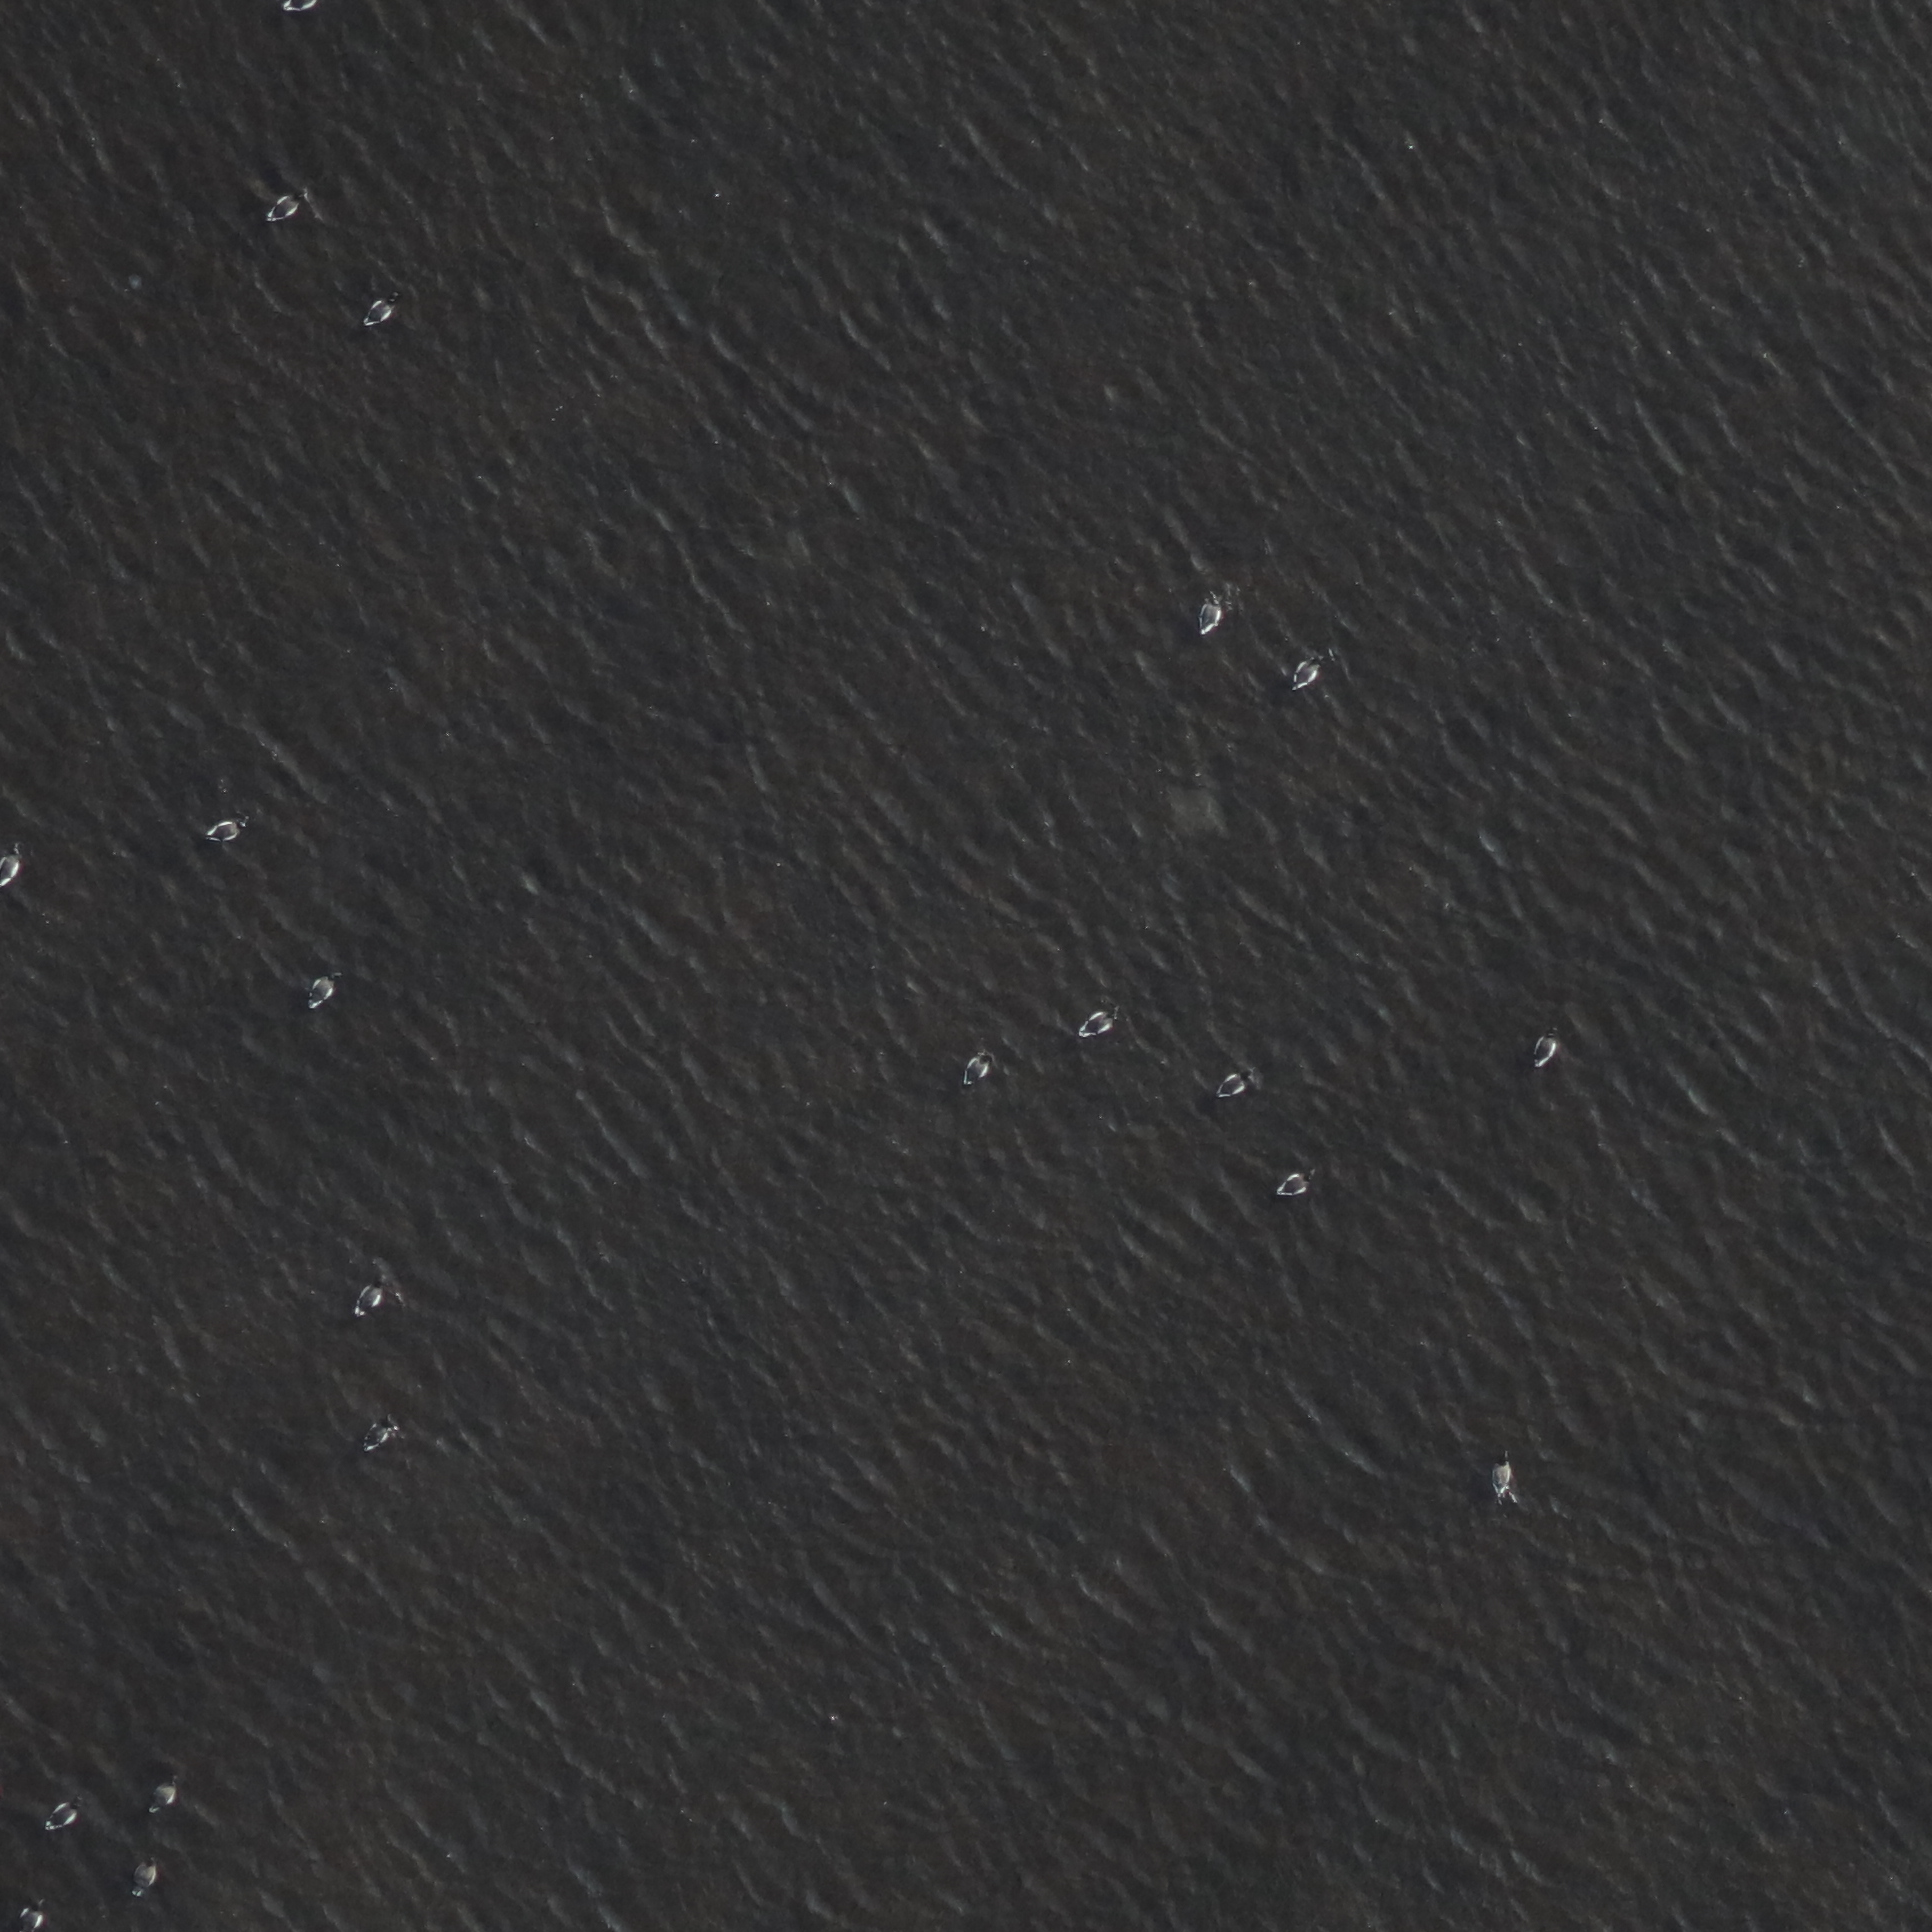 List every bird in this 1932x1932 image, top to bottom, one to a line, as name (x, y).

brant (286, 205)
brant (379, 311)
brant (1207, 614)
brant (1307, 671)
brant (227, 831)
brant (6, 867)
brant (323, 989)
brant (1097, 1022)
brant (1545, 1049)
brant (978, 1070)
brant (1235, 1082)
brant (1295, 1183)
brant (370, 1294)
brant (375, 1436)
brant (1503, 1477)
brant (161, 1792)
brant (64, 1814)
brant (146, 1875)
brant (31, 1918)